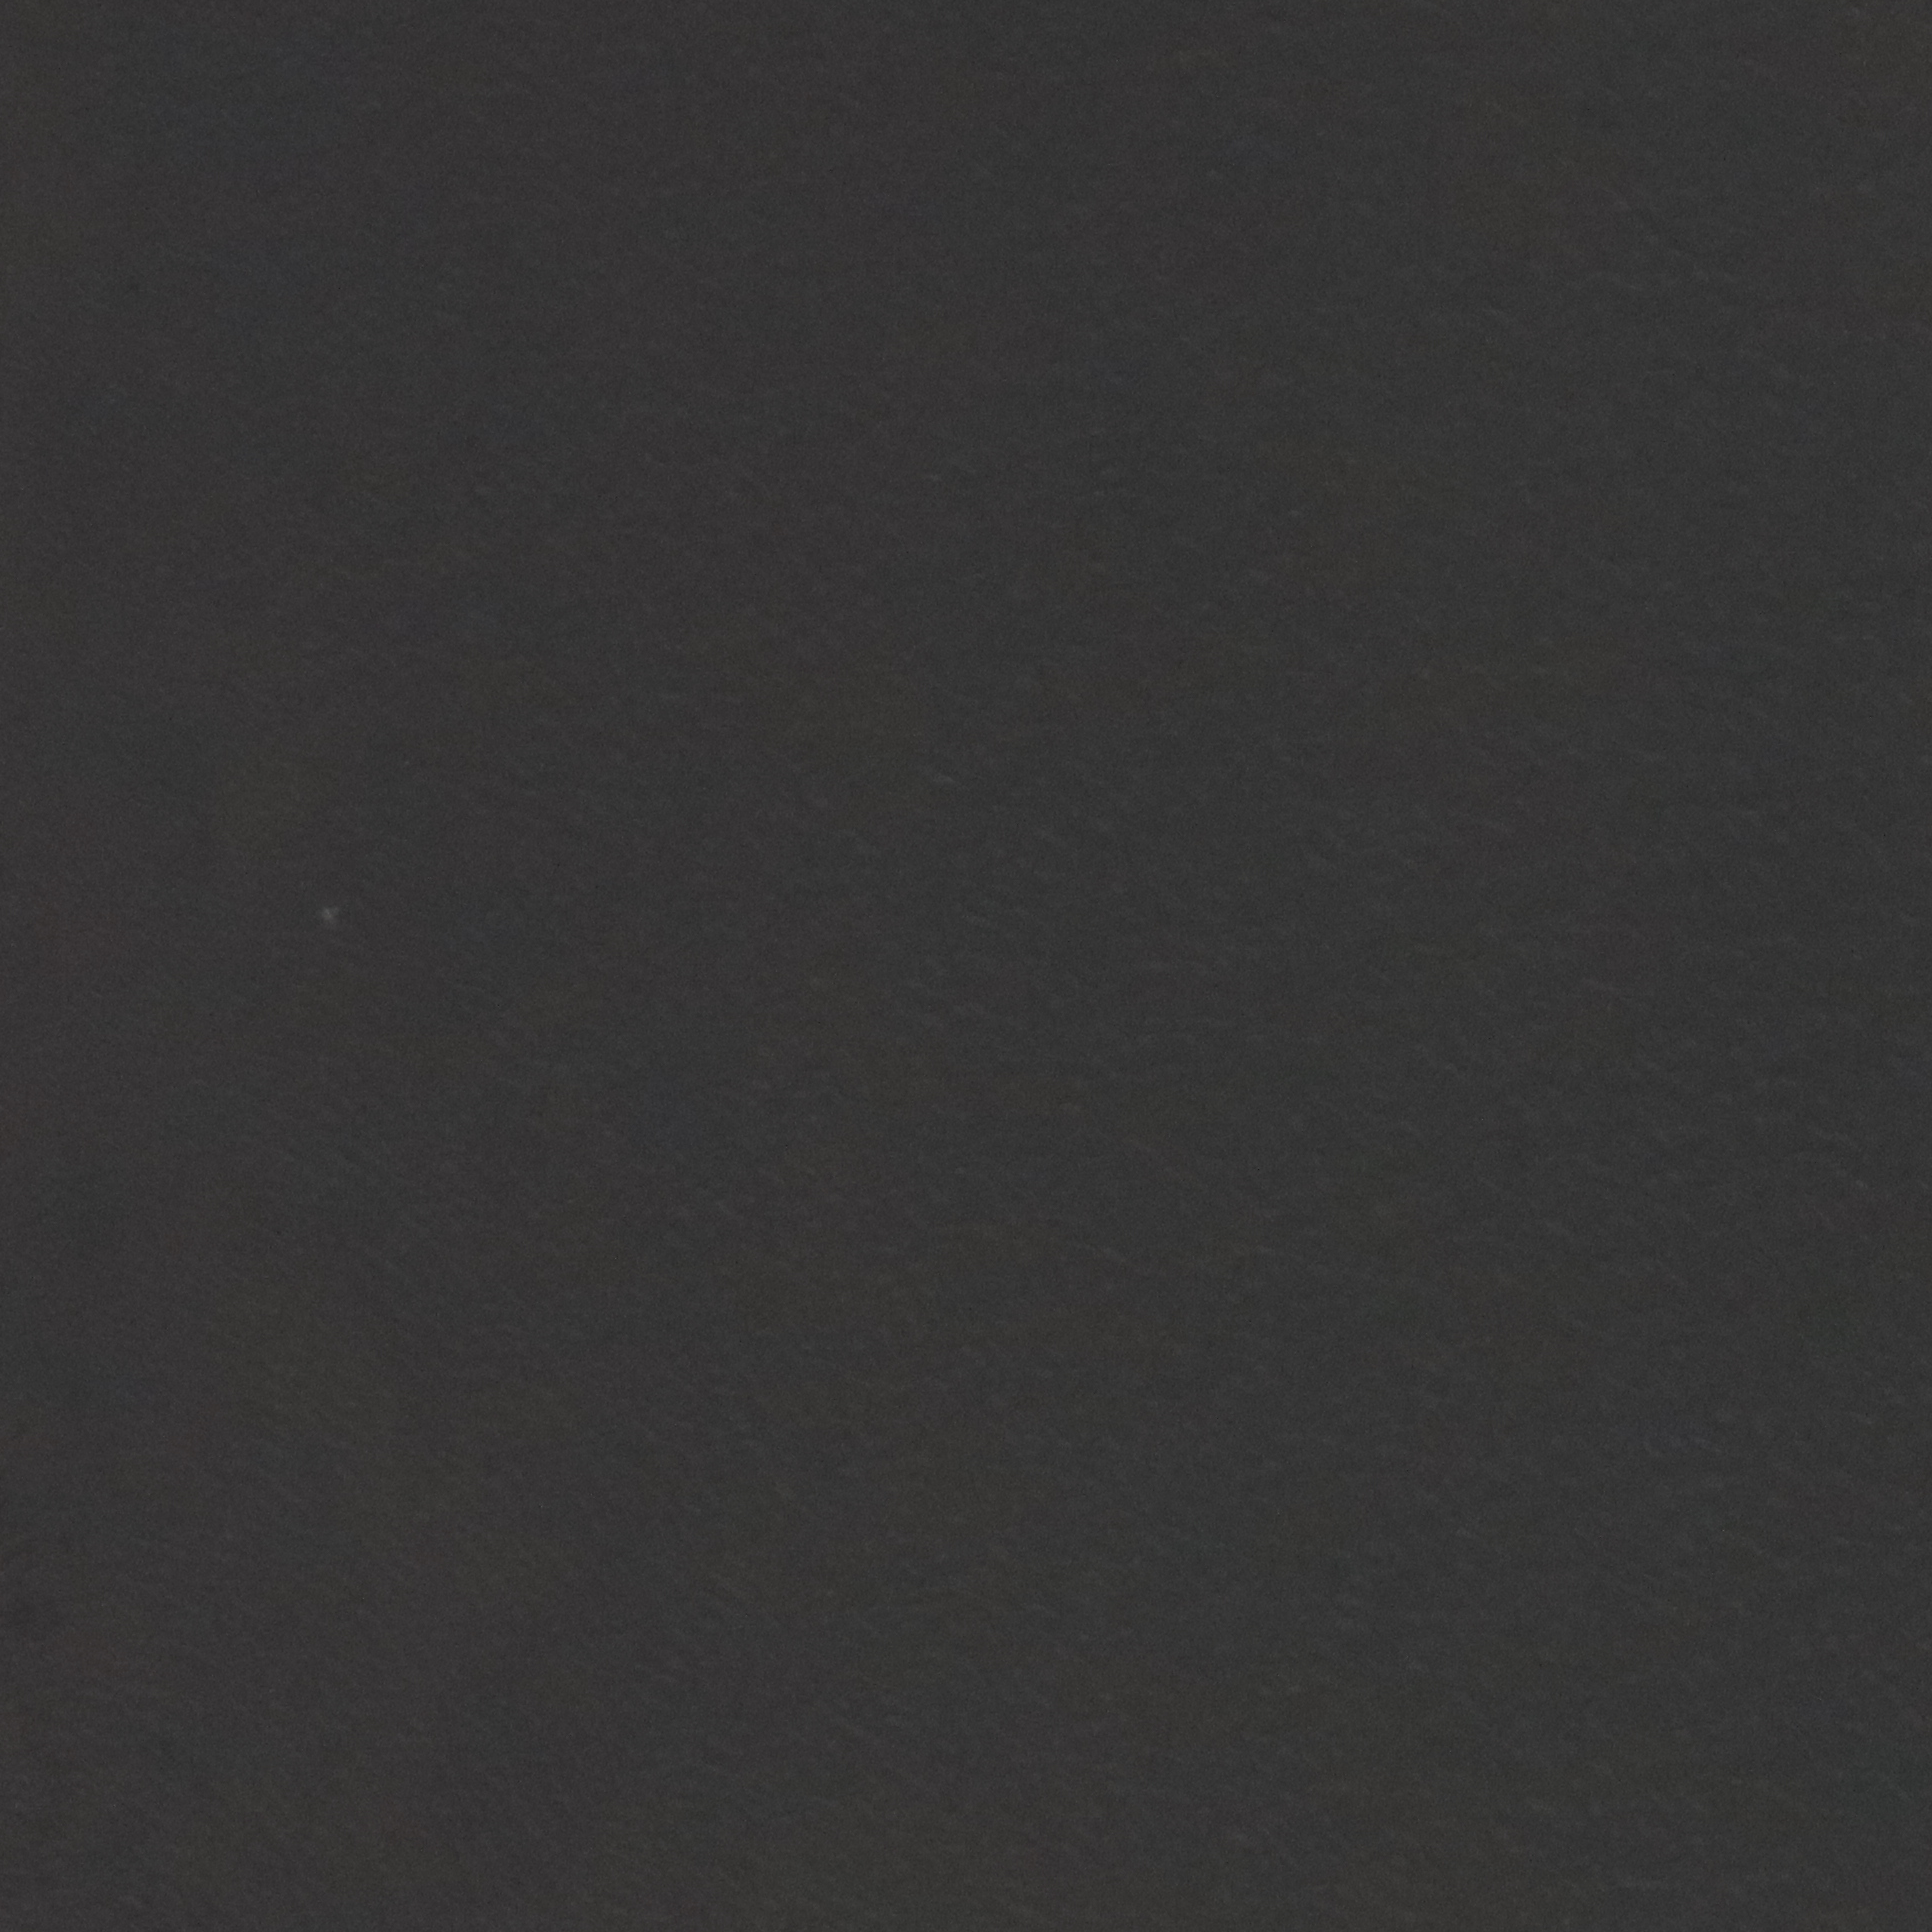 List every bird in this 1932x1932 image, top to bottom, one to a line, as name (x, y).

None